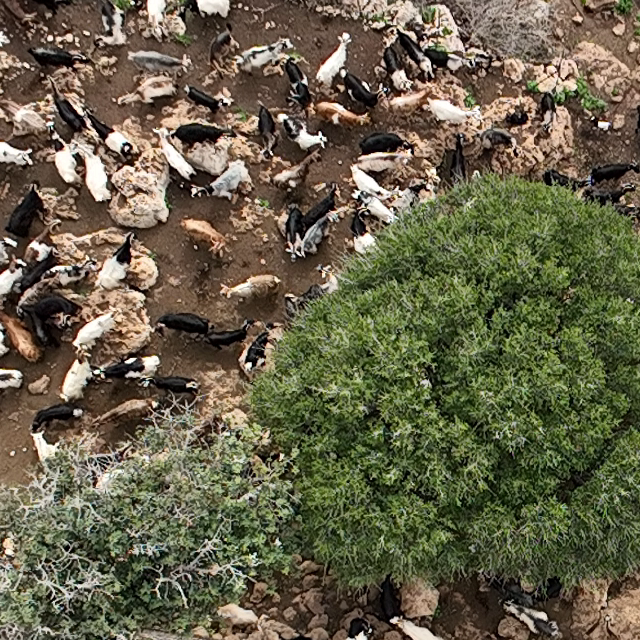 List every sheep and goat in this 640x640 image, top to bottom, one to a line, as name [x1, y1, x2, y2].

goat [93, 0, 126, 46]
goat [146, 0, 169, 42]
goat [195, 0, 230, 18]
goat [0, 1, 41, 24]
goat [206, 24, 238, 81]
goat [394, 29, 434, 79]
goat [314, 31, 350, 93]
goat [0, 32, 7, 94]
goat [236, 38, 293, 75]
goat [27, 46, 90, 70]
goat [384, 46, 413, 91]
goat [465, 47, 494, 63]
goat [425, 49, 475, 72]
goat [127, 50, 194, 76]
goat [285, 57, 311, 109]
goat [340, 68, 388, 106]
goat [42, 75, 89, 131]
goat [111, 78, 177, 107]
goat [184, 83, 232, 113]
goat [388, 83, 433, 118]
goat [0, 89, 45, 129]
goat [541, 93, 555, 133]
goat [427, 98, 482, 123]
goat [313, 100, 371, 126]
goat [255, 101, 276, 155]
goat [563, 101, 596, 122]
goat [81, 104, 134, 157]
goat [277, 114, 328, 150]
goat [595, 120, 610, 131]
goat [172, 122, 238, 147]
goat [152, 127, 197, 179]
goat [47, 128, 85, 186]
goat [480, 129, 517, 152]
goat [359, 131, 411, 153]
goat [448, 131, 466, 187]
goat [0, 137, 33, 166]
goat [70, 139, 112, 201]
goat [356, 149, 412, 173]
goat [272, 150, 321, 191]
goat [191, 159, 253, 201]
goat [592, 160, 639, 184]
goat [349, 164, 391, 200]
goat [422, 167, 439, 206]
goat [541, 170, 591, 190]
goat [464, 171, 481, 213]
goat [5, 179, 44, 238]
goat [301, 183, 338, 230]
goat [393, 183, 429, 215]
goat [592, 185, 636, 205]
goat [352, 189, 398, 225]
goat [617, 199, 639, 222]
goat [351, 206, 381, 255]
goat [285, 207, 304, 253]
goat [304, 209, 338, 254]
goat [22, 218, 60, 274]
goat [181, 218, 228, 254]
goat [95, 230, 134, 291]
goat [0, 236, 17, 287]
goat [20, 250, 56, 290]
goat [0, 254, 27, 301]
goat [41, 255, 97, 286]
goat [318, 263, 339, 294]
goat [16, 273, 60, 316]
goat [219, 274, 279, 304]
goat [285, 284, 323, 315]
goat [35, 296, 81, 331]
goat [20, 305, 60, 348]
goat [73, 305, 121, 350]
goat [0, 306, 45, 364]
goat [0, 307, 9, 360]
goat [156, 314, 209, 335]
goat [204, 318, 255, 351]
goat [241, 322, 274, 372]
goat [60, 346, 92, 402]
goat [92, 354, 158, 380]
goat [0, 369, 23, 396]
goat [139, 375, 200, 392]
goat [89, 398, 158, 430]
goat [31, 403, 85, 431]
goat [29, 431, 59, 465]
goat [478, 567, 534, 608]
goat [382, 570, 401, 618]
goat [503, 600, 559, 639]
goat [219, 602, 269, 631]
goat [602, 613, 624, 639]
goat [390, 616, 446, 639]
goat [350, 618, 371, 639]
goat [276, 632, 342, 639]
goat [506, 634, 551, 639]